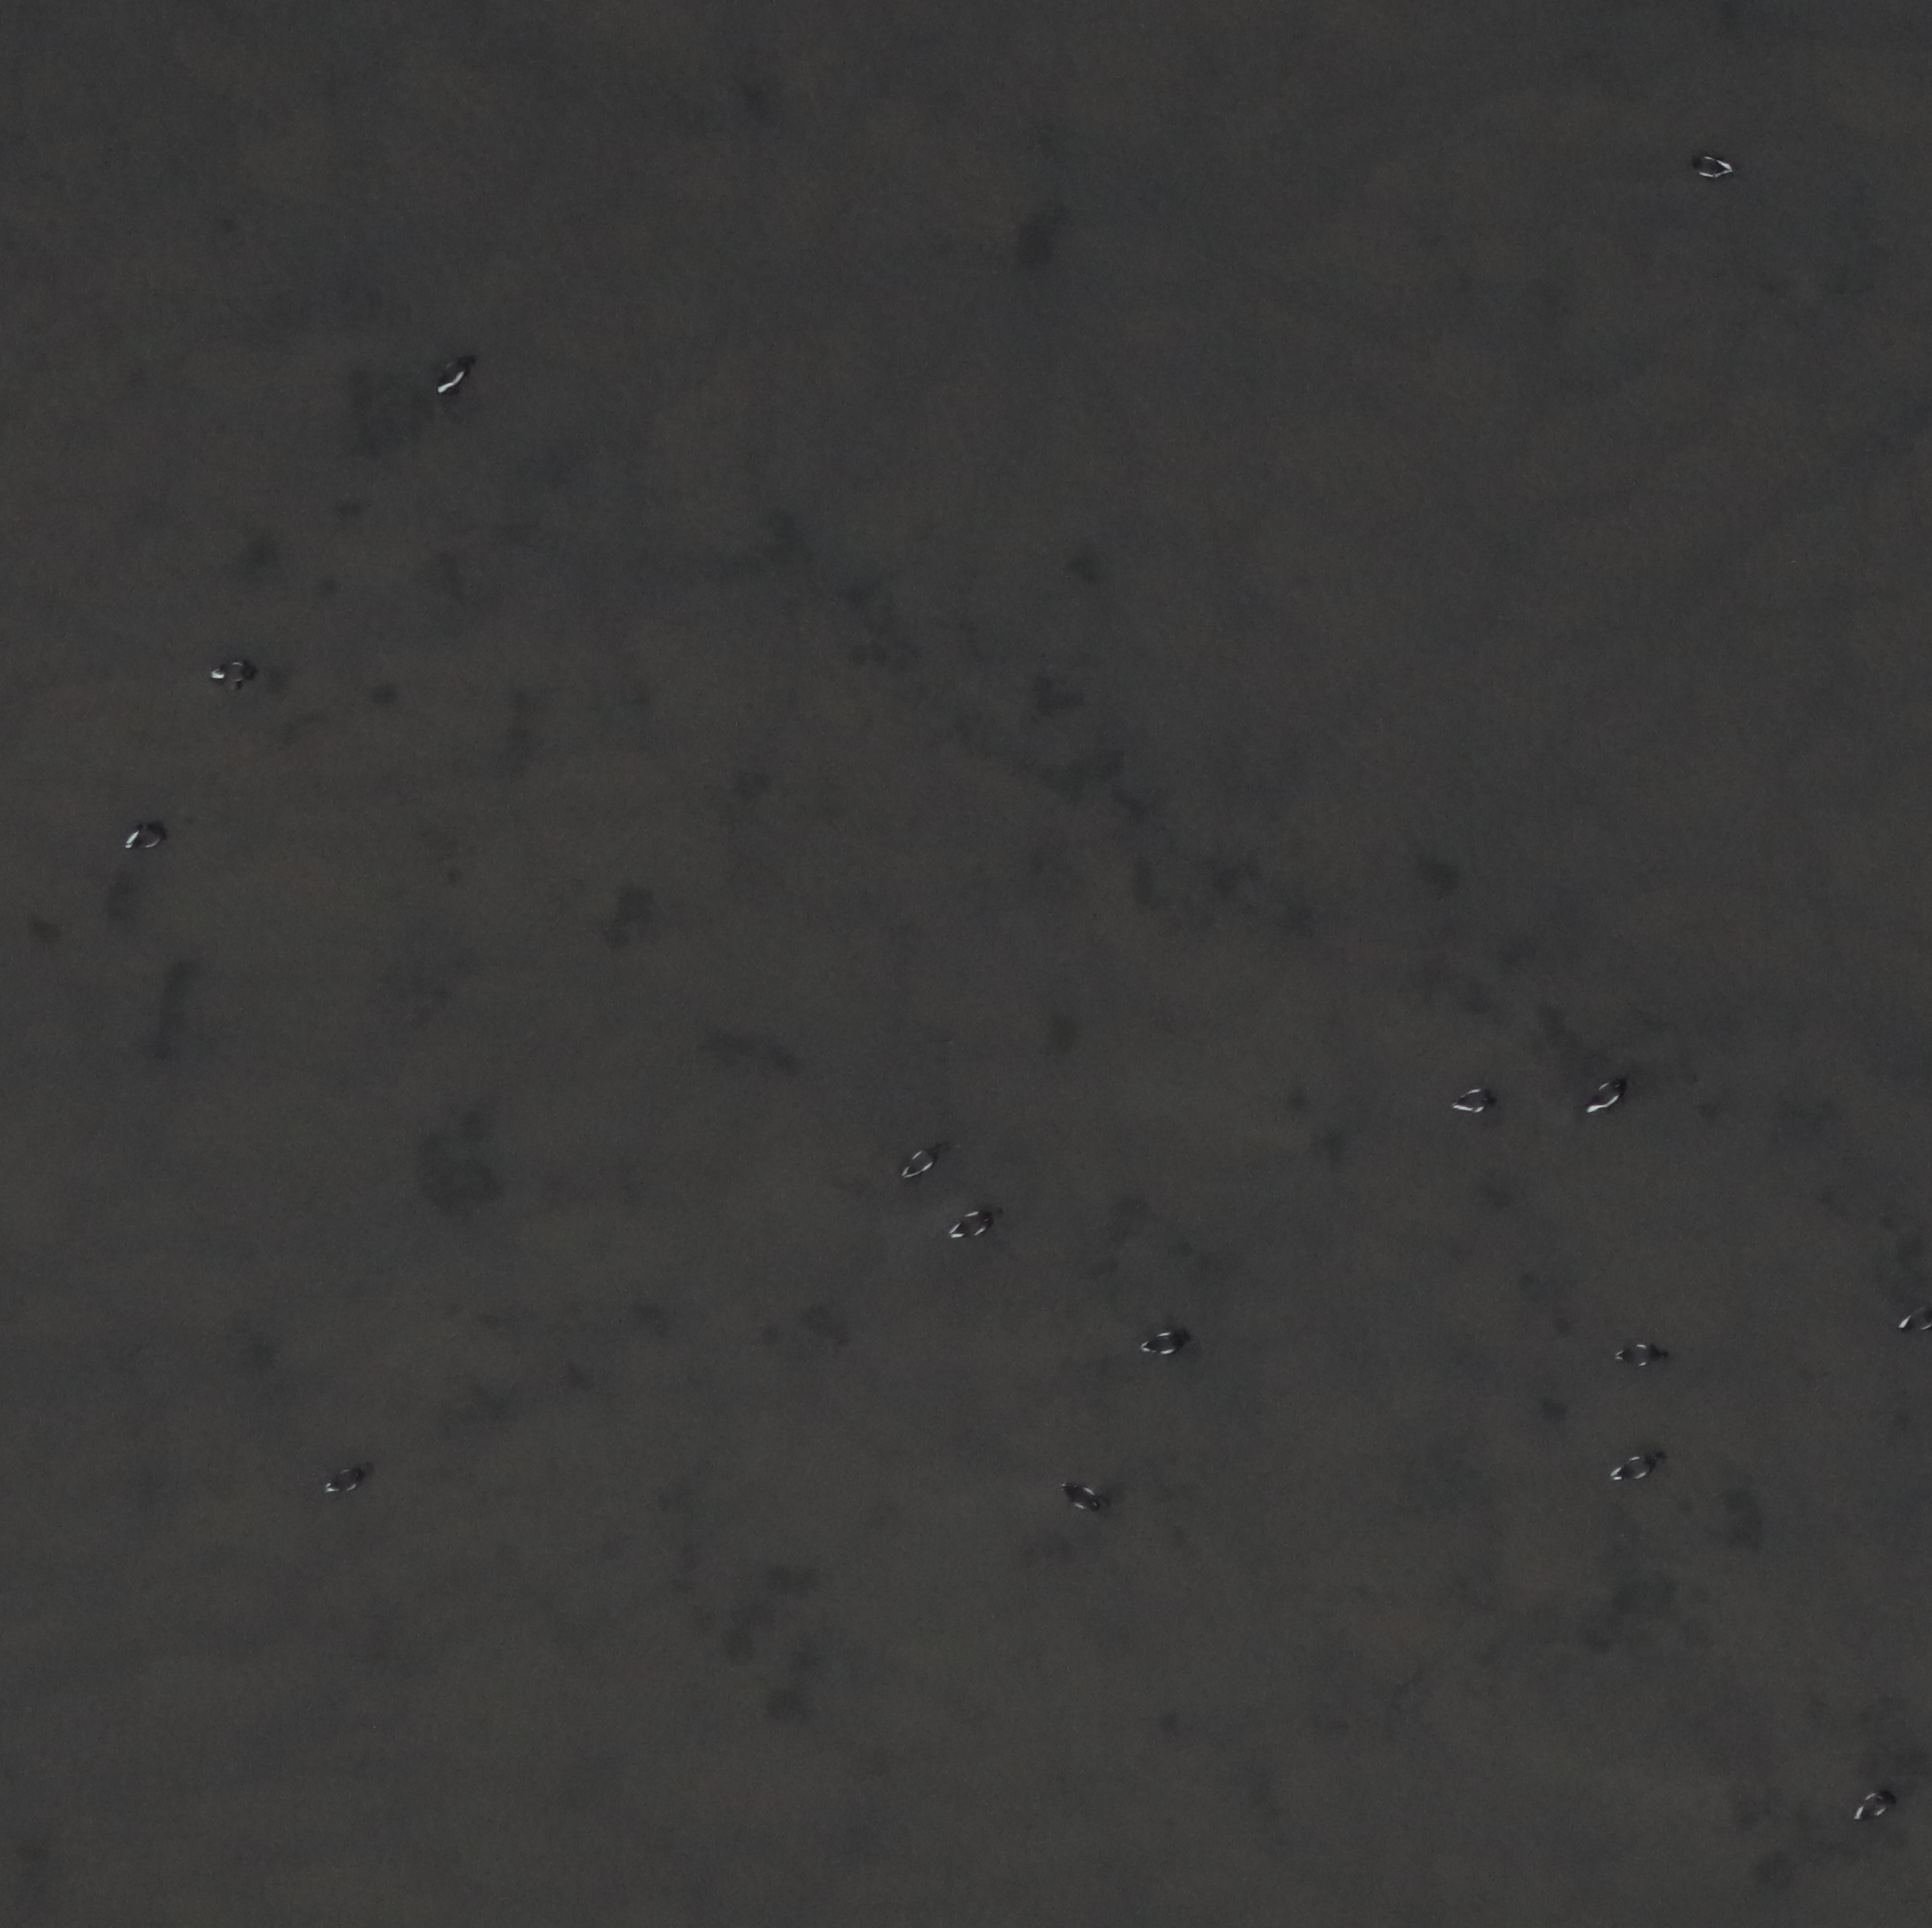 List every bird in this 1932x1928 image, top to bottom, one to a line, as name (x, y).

brant (1711, 162)
brant (453, 377)
brant (226, 679)
brant (146, 835)
brant (1603, 1095)
brant (1486, 1120)
brant (920, 1167)
brant (972, 1225)
brant (1166, 1344)
brant (1639, 1350)
brant (1634, 1468)
brant (344, 1476)
brant (1089, 1487)
brant (1869, 1800)